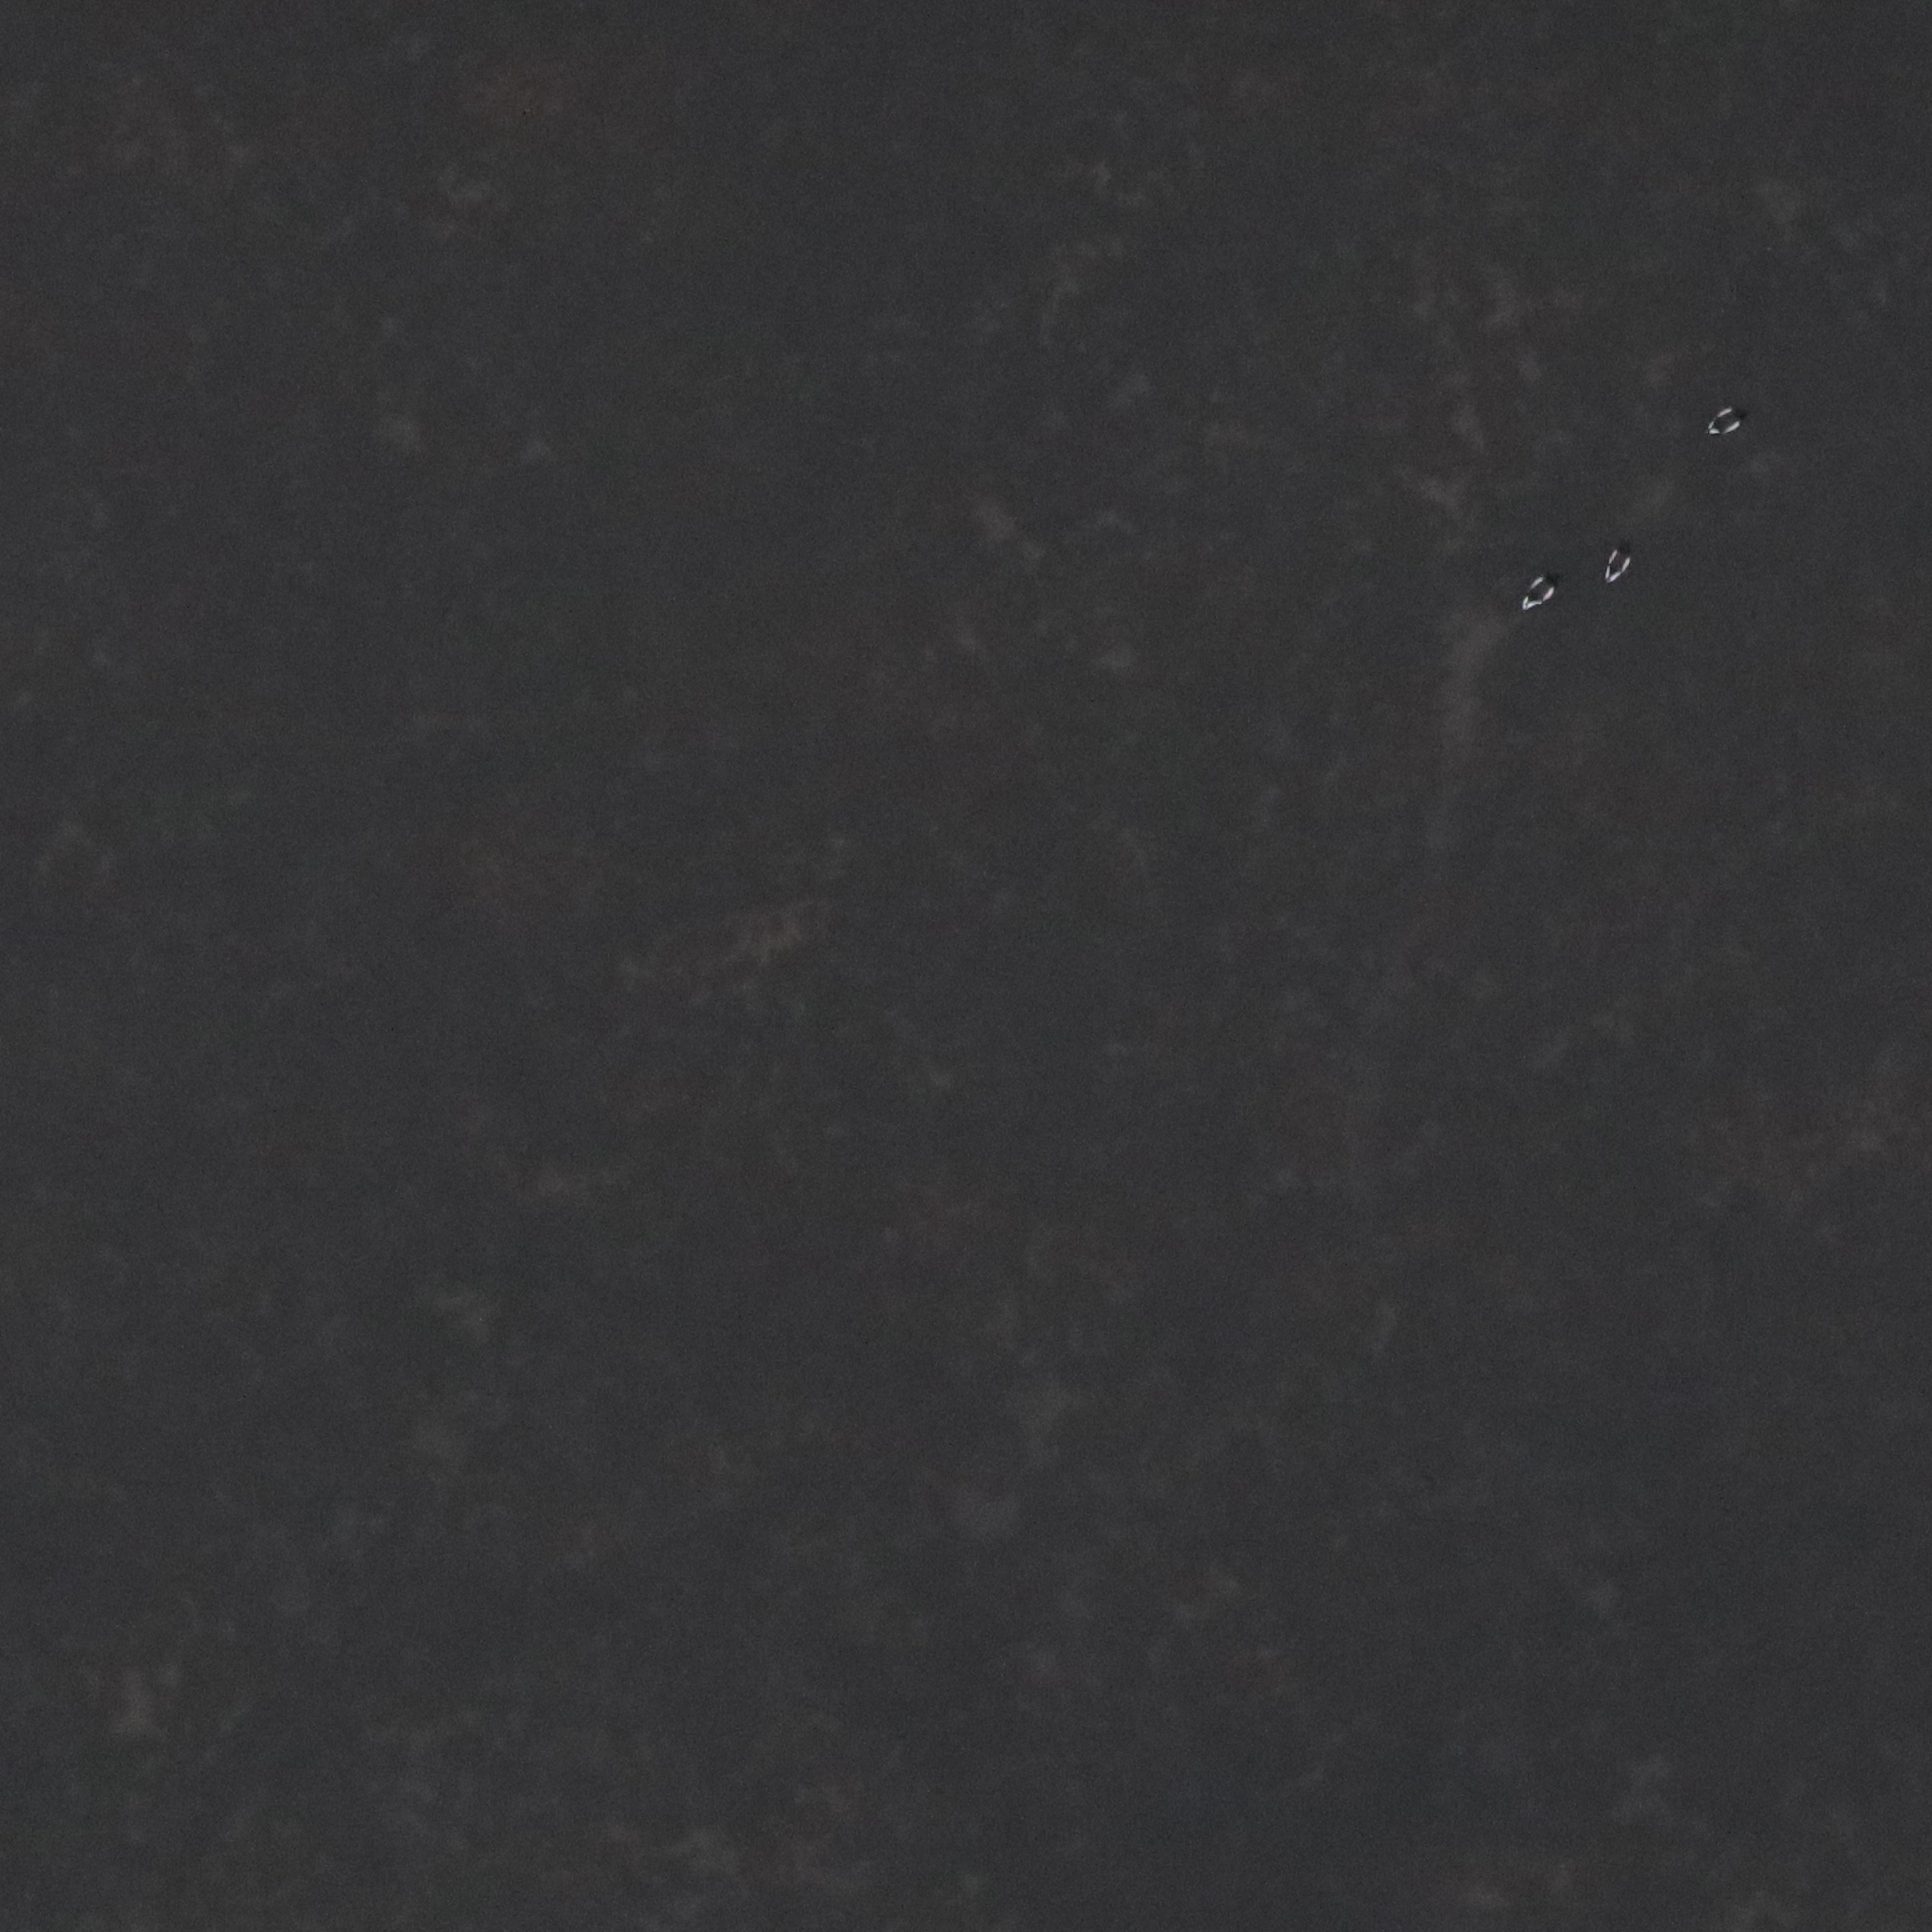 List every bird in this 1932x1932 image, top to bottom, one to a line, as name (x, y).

brant (1725, 422)
brant (1617, 564)
brant (1539, 592)